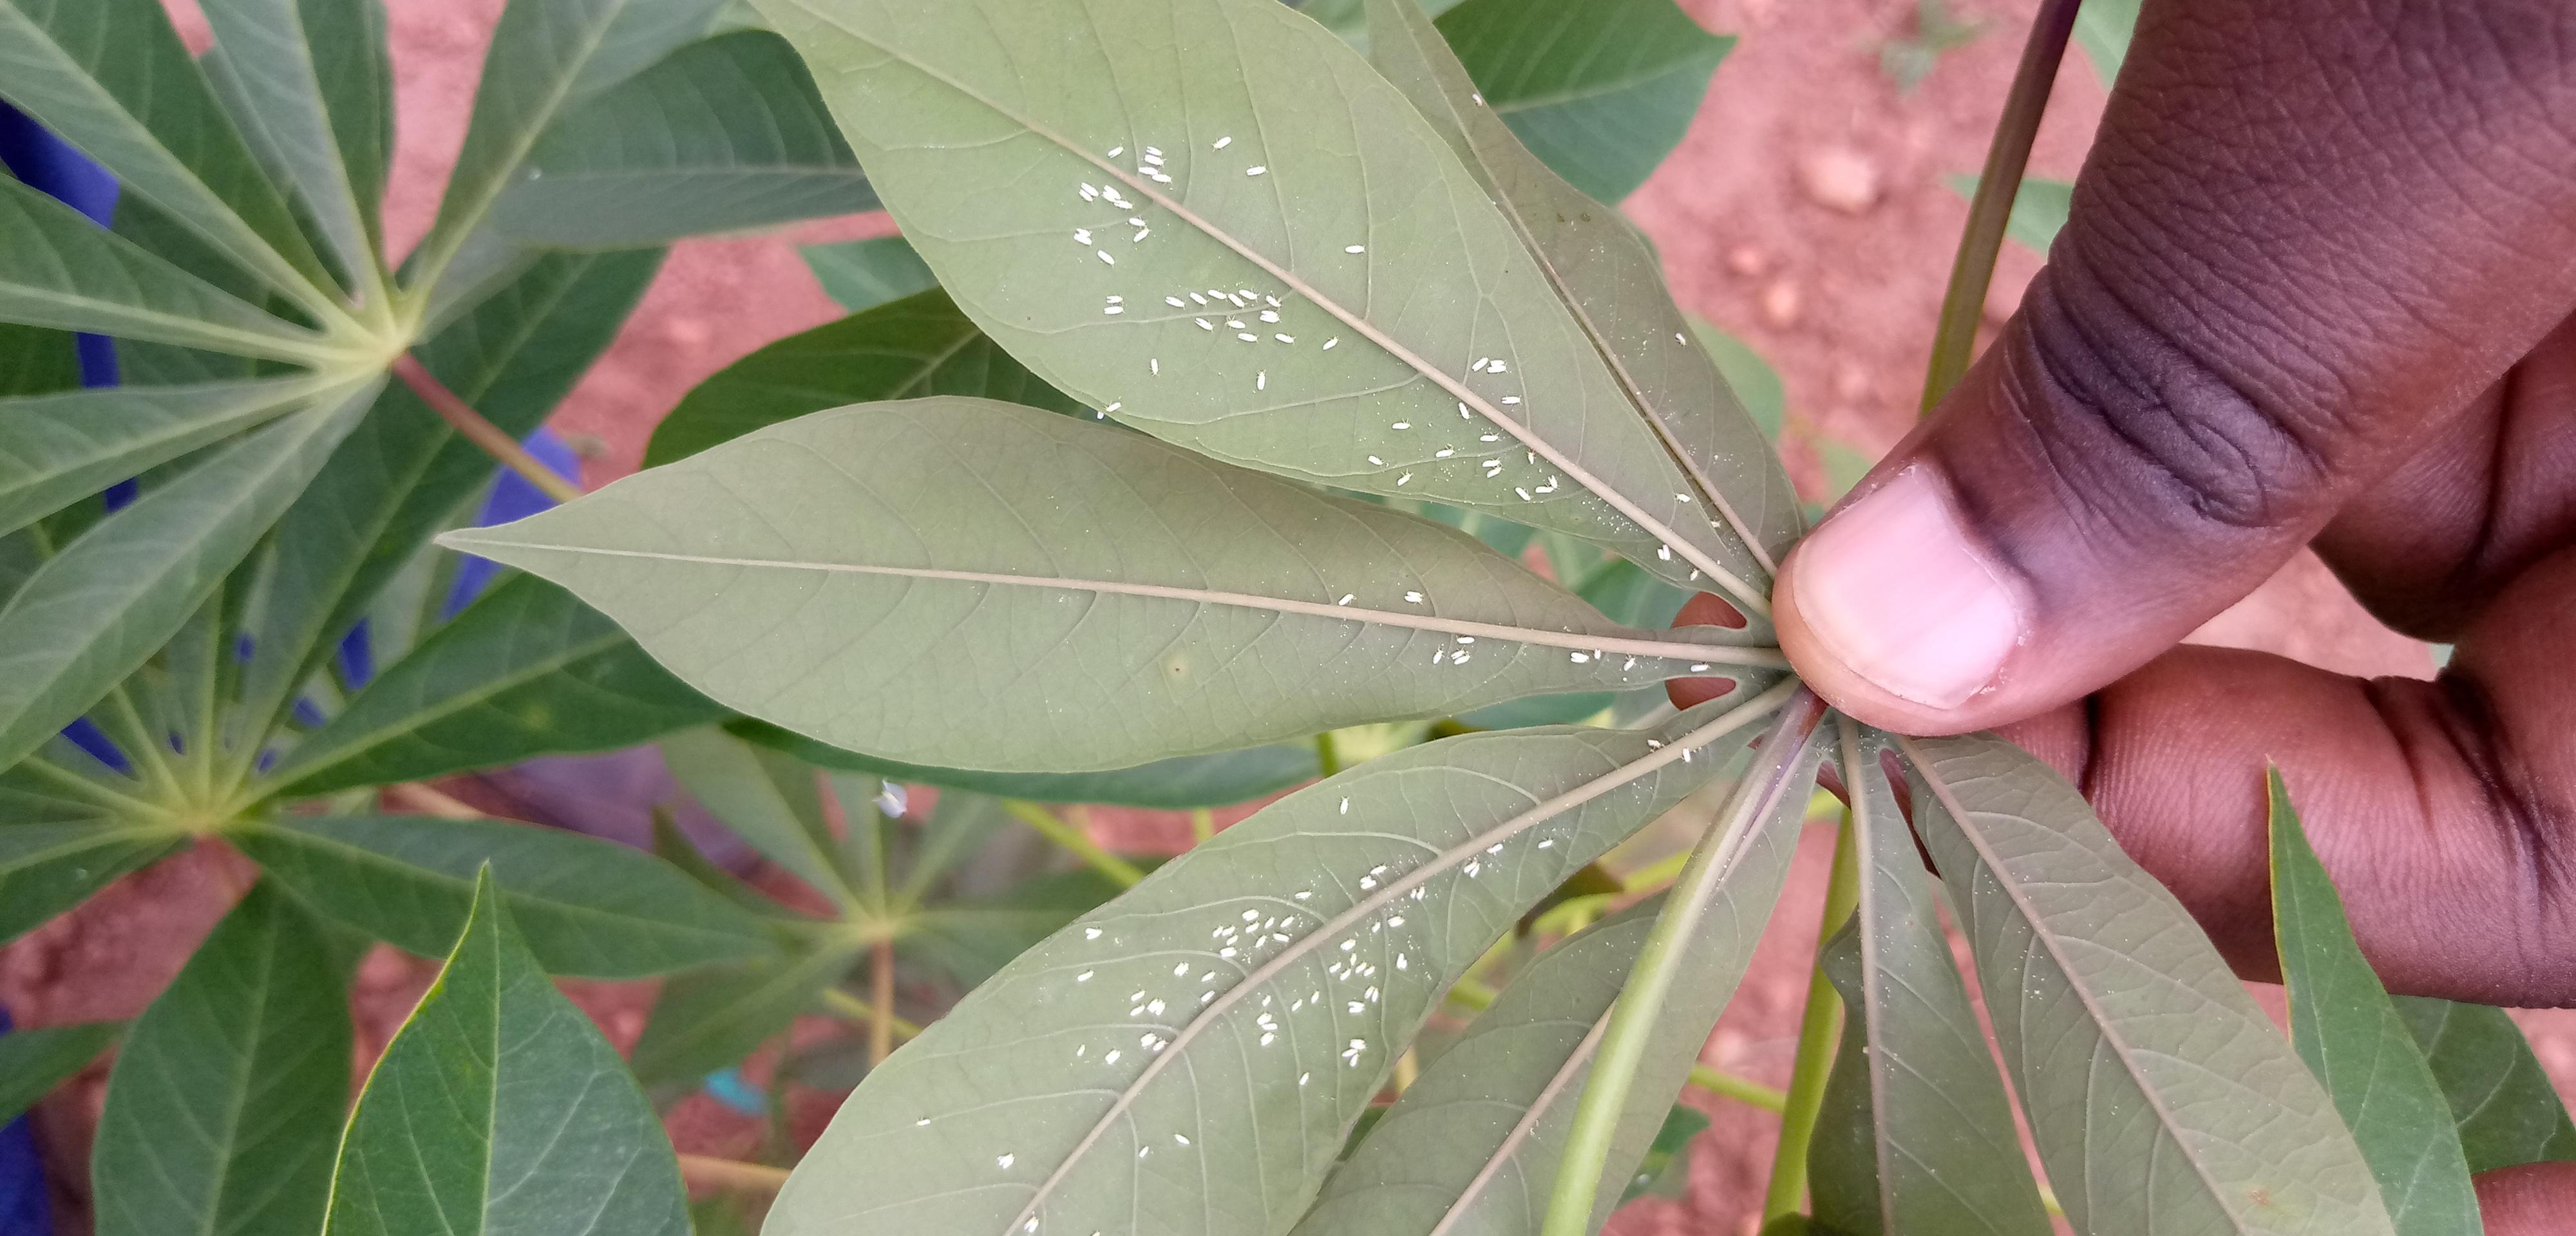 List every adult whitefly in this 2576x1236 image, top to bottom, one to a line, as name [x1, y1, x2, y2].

whitefly [1470, 90, 1485, 109]
whitefly [1209, 134, 1234, 151]
whitefly [1106, 142, 1124, 160]
whitefly [1144, 144, 1164, 157]
whitefly [1143, 153, 1166, 168]
whitefly [1244, 162, 1270, 179]
whitefly [1136, 165, 1160, 175]
whitefly [1150, 173, 1173, 185]
whitefly [1079, 180, 1100, 198]
whitefly [1103, 183, 1122, 200]
whitefly [1077, 187, 1094, 203]
whitefly [1101, 189, 1117, 204]
whitefly [1113, 199, 1133, 211]
whitefly [1127, 216, 1148, 229]
whitefly [1132, 225, 1151, 245]
whitefly [1073, 226, 1092, 238]
whitefly [1072, 234, 1094, 247]
whitefly [1342, 240, 1367, 258]
whitefly [1095, 247, 1117, 269]
whitefly [1237, 286, 1260, 303]
whitefly [1206, 288, 1228, 301]
whitefly [1188, 290, 1209, 307]
whitefly [1226, 292, 1246, 309]
whitefly [1103, 293, 1126, 306]
whitefly [1264, 293, 1285, 310]
whitefly [1163, 294, 1186, 310]
whitefly [1102, 305, 1126, 315]
whitefly [1259, 309, 1279, 317]
whitefly [1259, 315, 1282, 324]
whitefly [1192, 315, 1215, 333]
whitefly [1224, 315, 1248, 330]
whitefly [1235, 330, 1260, 344]
whitefly [1272, 330, 1297, 347]
whitefly [1672, 330, 1689, 348]
whitefly [1321, 333, 1340, 351]
whitefly [1148, 355, 1163, 377]
whitefly [1470, 355, 1490, 373]
whitefly [1488, 357, 1508, 366]
whitefly [1486, 366, 1509, 373]
whitefly [1253, 368, 1271, 395]
whitefly [1499, 392, 1524, 407]
whitefly [1104, 398, 1126, 414]
whitefly [1457, 399, 1473, 422]
whitefly [1095, 409, 1106, 422]
whitefly [1389, 417, 1415, 433]
whitefly [1476, 431, 1501, 445]
whitefly [1433, 445, 1458, 460]
whitefly [1525, 448, 1538, 467]
whitefly [1365, 453, 1387, 467]
whitefly [1481, 456, 1502, 468]
whitefly [1486, 465, 1504, 480]
whitefly [1394, 467, 1413, 489]
whitefly [1546, 471, 1560, 489]
whitefly [1533, 483, 1556, 494]
whitefly [1513, 484, 1533, 503]
whitefly [1672, 491, 1693, 505]
whitefly [1708, 518, 1721, 530]
whitefly [1662, 543, 1672, 563]
whitefly [1654, 547, 1664, 563]
whitefly [1685, 566, 1703, 583]
whitefly [1336, 589, 1356, 608]
whitefly [1405, 589, 1423, 597]
whitefly [1403, 595, 1425, 604]
whitefly [1454, 632, 1476, 645]
whitefly [1428, 644, 1445, 666]
whitefly [1592, 646, 1603, 661]
whitefly [1450, 647, 1467, 660]
whitefly [1567, 650, 1589, 666]
whitefly [1620, 652, 1638, 673]
whitefly [1453, 653, 1473, 667]
whitefly [1688, 660, 1712, 673]
whitefly [1645, 736, 1663, 750]
whitefly [1680, 746, 1694, 765]
whitefly [1336, 791, 1352, 816]
whitefly [1537, 836, 1555, 851]
whitefly [1485, 841, 1506, 856]
whitefly [1463, 859, 1477, 874]
whitefly [1469, 862, 1481, 879]
whitefly [1368, 863, 1388, 876]
whitefly [1358, 872, 1372, 883]
whitefly [1360, 877, 1378, 894]
whitefly [1416, 884, 1426, 901]
whitefly [1409, 887, 1417, 901]
whitefly [1292, 888, 1314, 901]
whitefly [1242, 908, 1257, 919]
whitefly [1246, 911, 1260, 922]
whitefly [1279, 913, 1298, 930]
whitefly [1262, 913, 1278, 931]
whitefly [1387, 914, 1402, 923]
whitefly [1388, 917, 1406, 929]
whitefly [1370, 919, 1383, 933]
whitefly [1244, 921, 1261, 934]
whitefly [1211, 924, 1224, 939]
whitefly [1222, 924, 1236, 937]
whitefly [1083, 926, 1104, 942]
whitefly [1271, 931, 1291, 944]
whitefly [1226, 932, 1240, 947]
whitefly [1251, 934, 1269, 950]
whitefly [1338, 937, 1359, 951]
whitefly [1218, 945, 1237, 953]
whitefly [1220, 949, 1240, 959]
whitefly [1349, 951, 1358, 968]
whitefly [1395, 951, 1406, 970]
whitefly [1401, 957, 1409, 971]
whitefly [1327, 959, 1343, 975]
whitefly [1354, 960, 1368, 976]
whitefly [1173, 961, 1185, 975]
whitefly [1179, 961, 1190, 977]
whitefly [1363, 964, 1377, 978]
whitefly [1339, 966, 1353, 983]
whitefly [1075, 966, 1097, 984]
whitefly [1199, 969, 1217, 982]
whitefly [1363, 984, 1375, 1000]
whitefly [1371, 986, 1379, 1004]
whitefly [1129, 988, 1148, 1003]
whitefly [1199, 988, 1216, 1004]
whitefly [1308, 988, 1323, 1006]
whitefly [1259, 990, 1276, 1009]
whitefly [1287, 995, 1304, 1013]
whitefly [1147, 997, 1159, 1011]
whitefly [1153, 999, 1164, 1013]
whitefly [1345, 1000, 1366, 1007]
whitefly [1156, 1000, 1167, 1016]
whitefly [1128, 1004, 1147, 1019]
whitefly [1347, 1006, 1366, 1015]
whitefly [1255, 1011, 1269, 1024]
whitefly [1261, 1011, 1274, 1024]
whitefly [1259, 1023, 1281, 1031]
whitefly [1140, 1031, 1155, 1043]
whitefly [1259, 1031, 1272, 1043]
whitefly [1262, 1031, 1277, 1048]
whitefly [1141, 1035, 1158, 1048]
whitefly [1349, 1036, 1365, 1044]
whitefly [1151, 1038, 1167, 1053]
whitefly [1075, 1041, 1088, 1058]
whitefly [1349, 1044, 1369, 1051]
whitefly [1340, 1047, 1360, 1058]
whitefly [1104, 1048, 1117, 1062]
whitefly [1108, 1049, 1122, 1065]
whitefly [1347, 1051, 1361, 1068]
whitefly [1295, 1069, 1315, 1087]
whitefly [914, 1116, 934, 1128]
whitefly [1171, 1130, 1193, 1147]
whitefly [1137, 1143, 1154, 1160]
whitefly [996, 1152, 1013, 1166]
whitefly [1003, 1155, 1016, 1170]
whitefly [1023, 1215, 1037, 1230]
whitefly [1028, 1217, 1041, 1233]